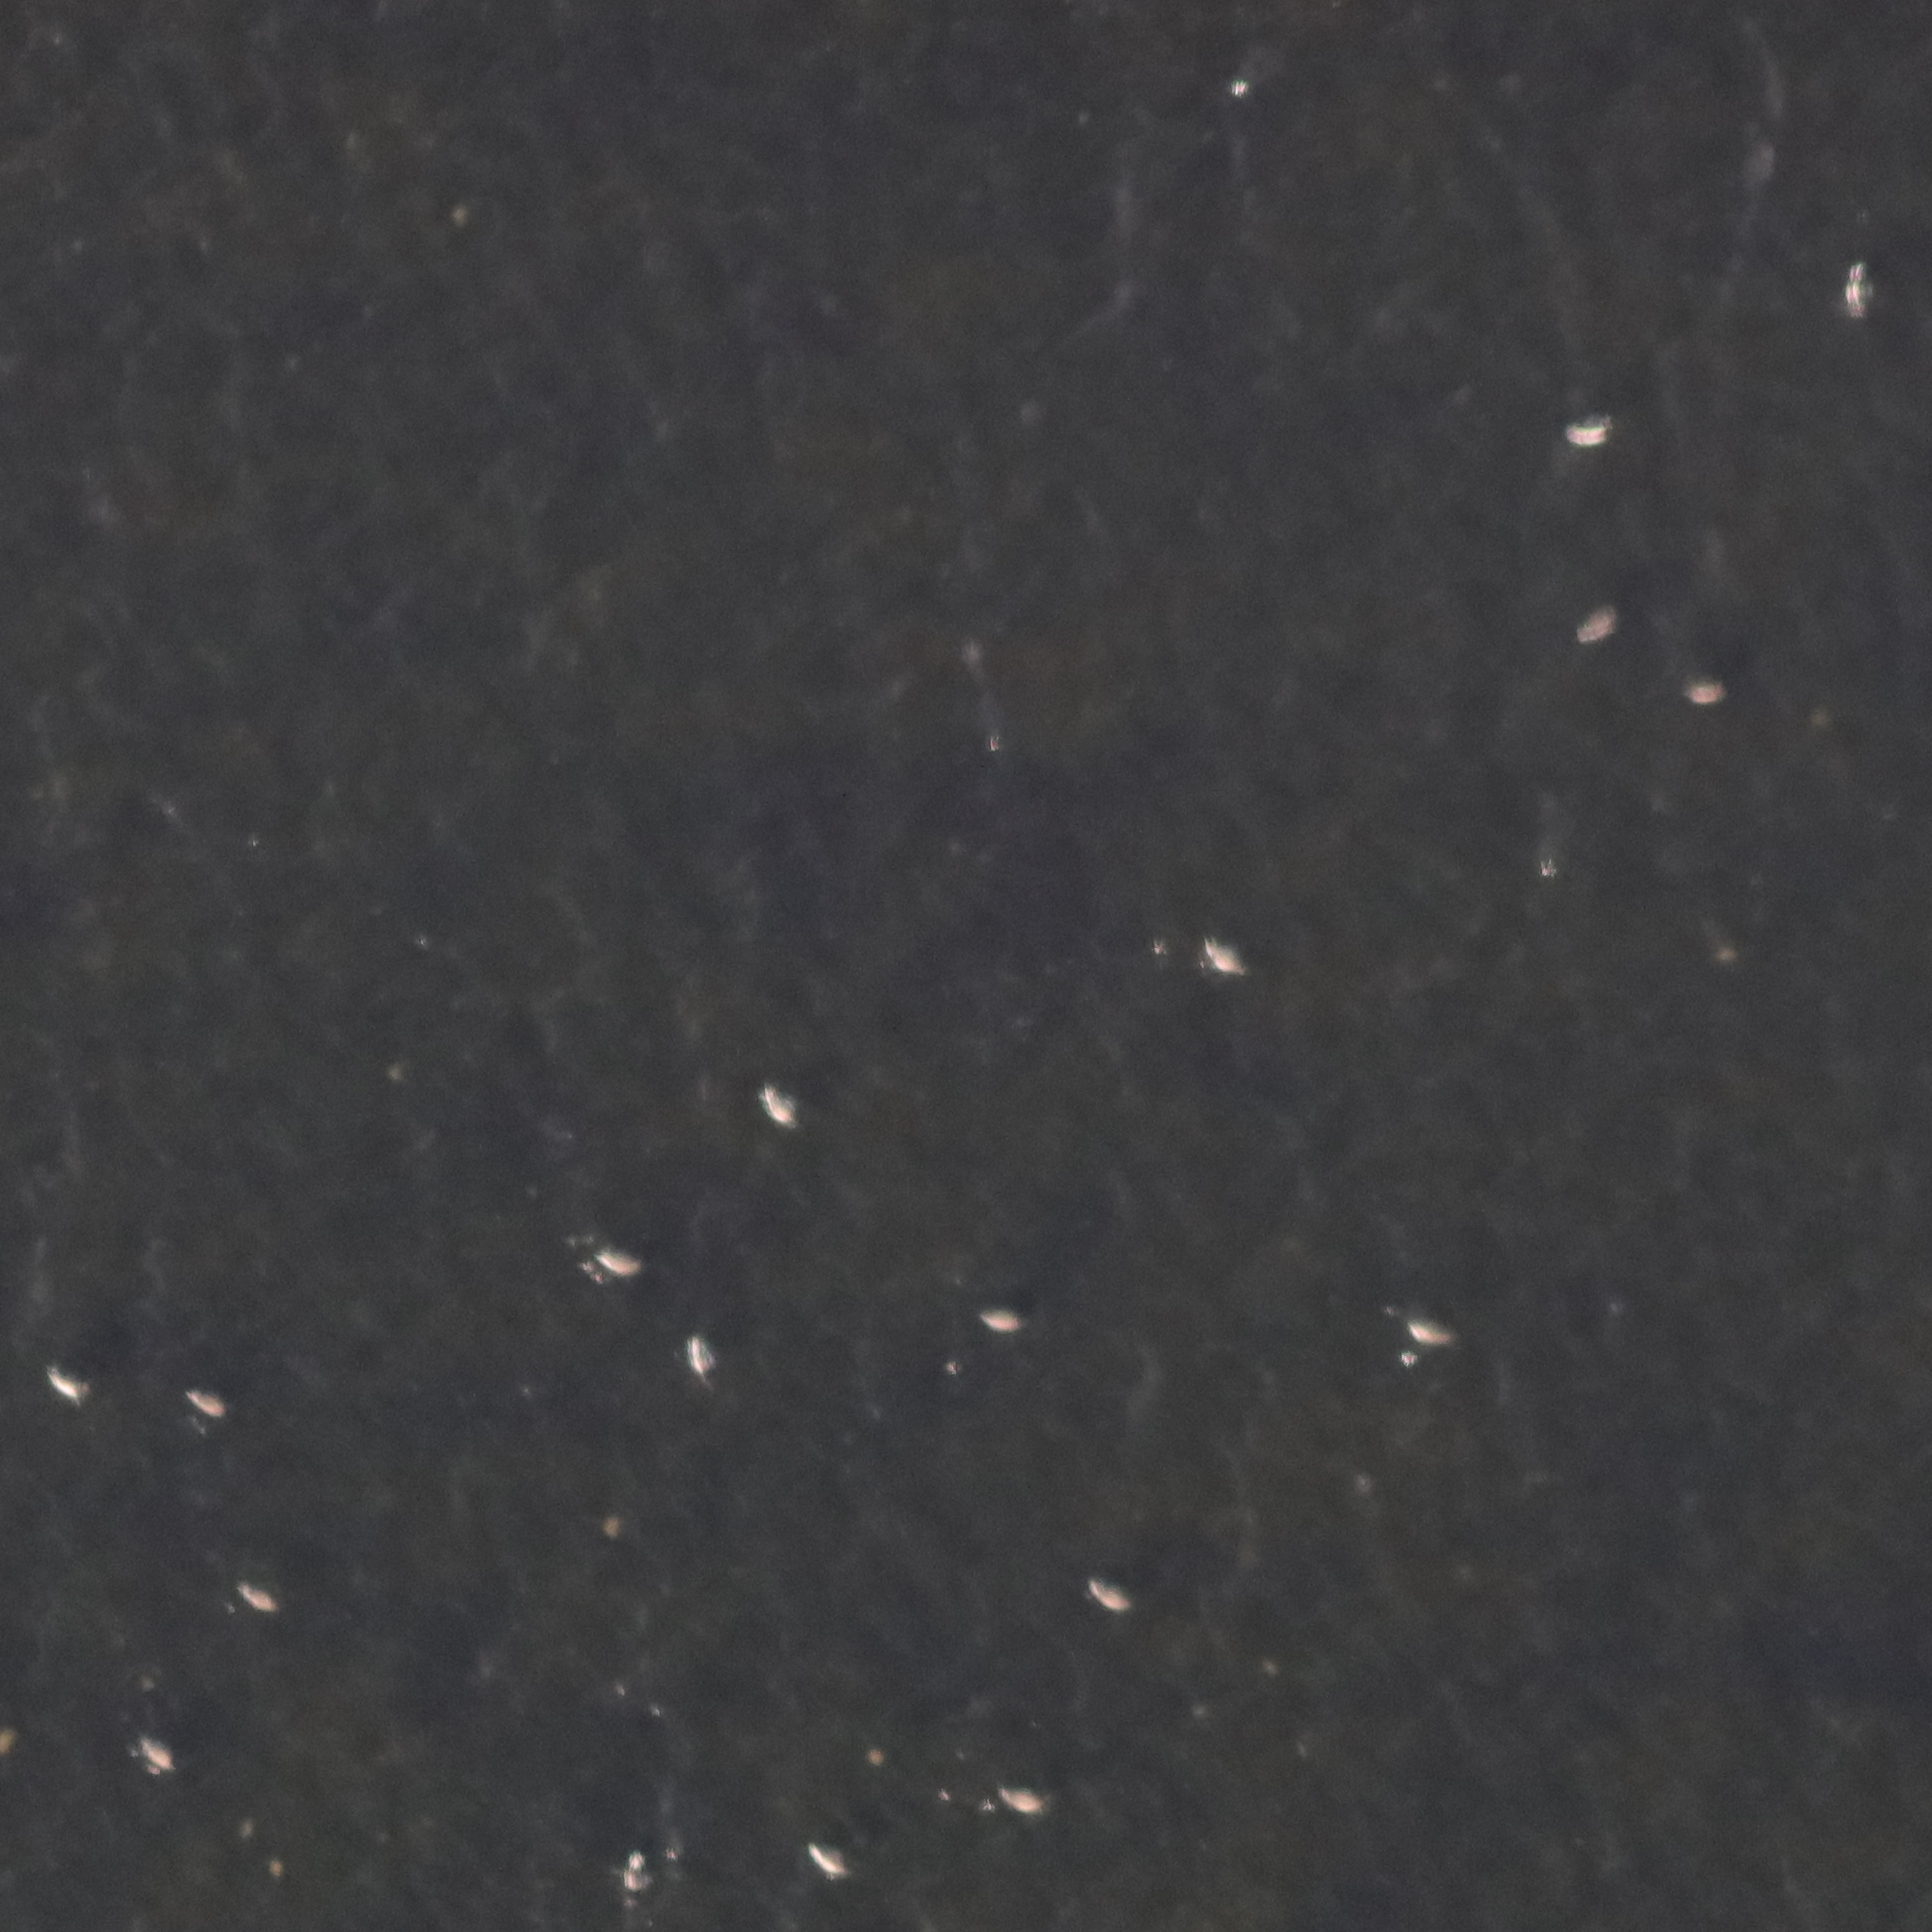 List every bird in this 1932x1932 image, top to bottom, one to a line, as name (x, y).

other bird (1857, 291)
other bird (1587, 433)
other bird (1596, 628)
other bird (1706, 698)
other bird (1225, 957)
other bird (779, 1111)
other bird (618, 1269)
other bird (1001, 1323)
other bird (1431, 1330)
other bird (700, 1358)
other bird (76, 1386)
other bird (210, 1404)
other bird (268, 1599)
other bird (1113, 1599)
other bird (11, 1740)
other bird (152, 1755)
other bird (1031, 1804)
other bird (829, 1860)
other bird (636, 1876)